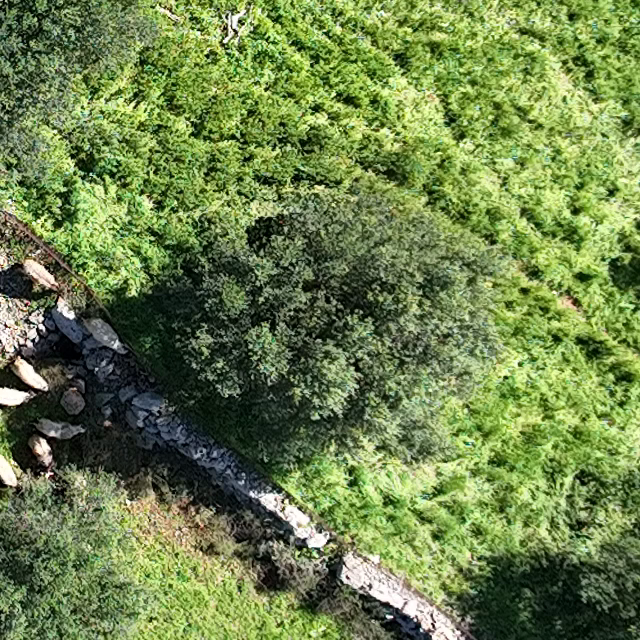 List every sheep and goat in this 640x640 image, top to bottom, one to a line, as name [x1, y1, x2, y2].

sheep [24, 259, 62, 292]
sheep [53, 301, 82, 343]
sheep [84, 315, 127, 354]
sheep [10, 356, 49, 392]
sheep [0, 385, 36, 406]
sheep [35, 417, 87, 438]
sheep [28, 434, 54, 479]
sheep [0, 452, 17, 488]